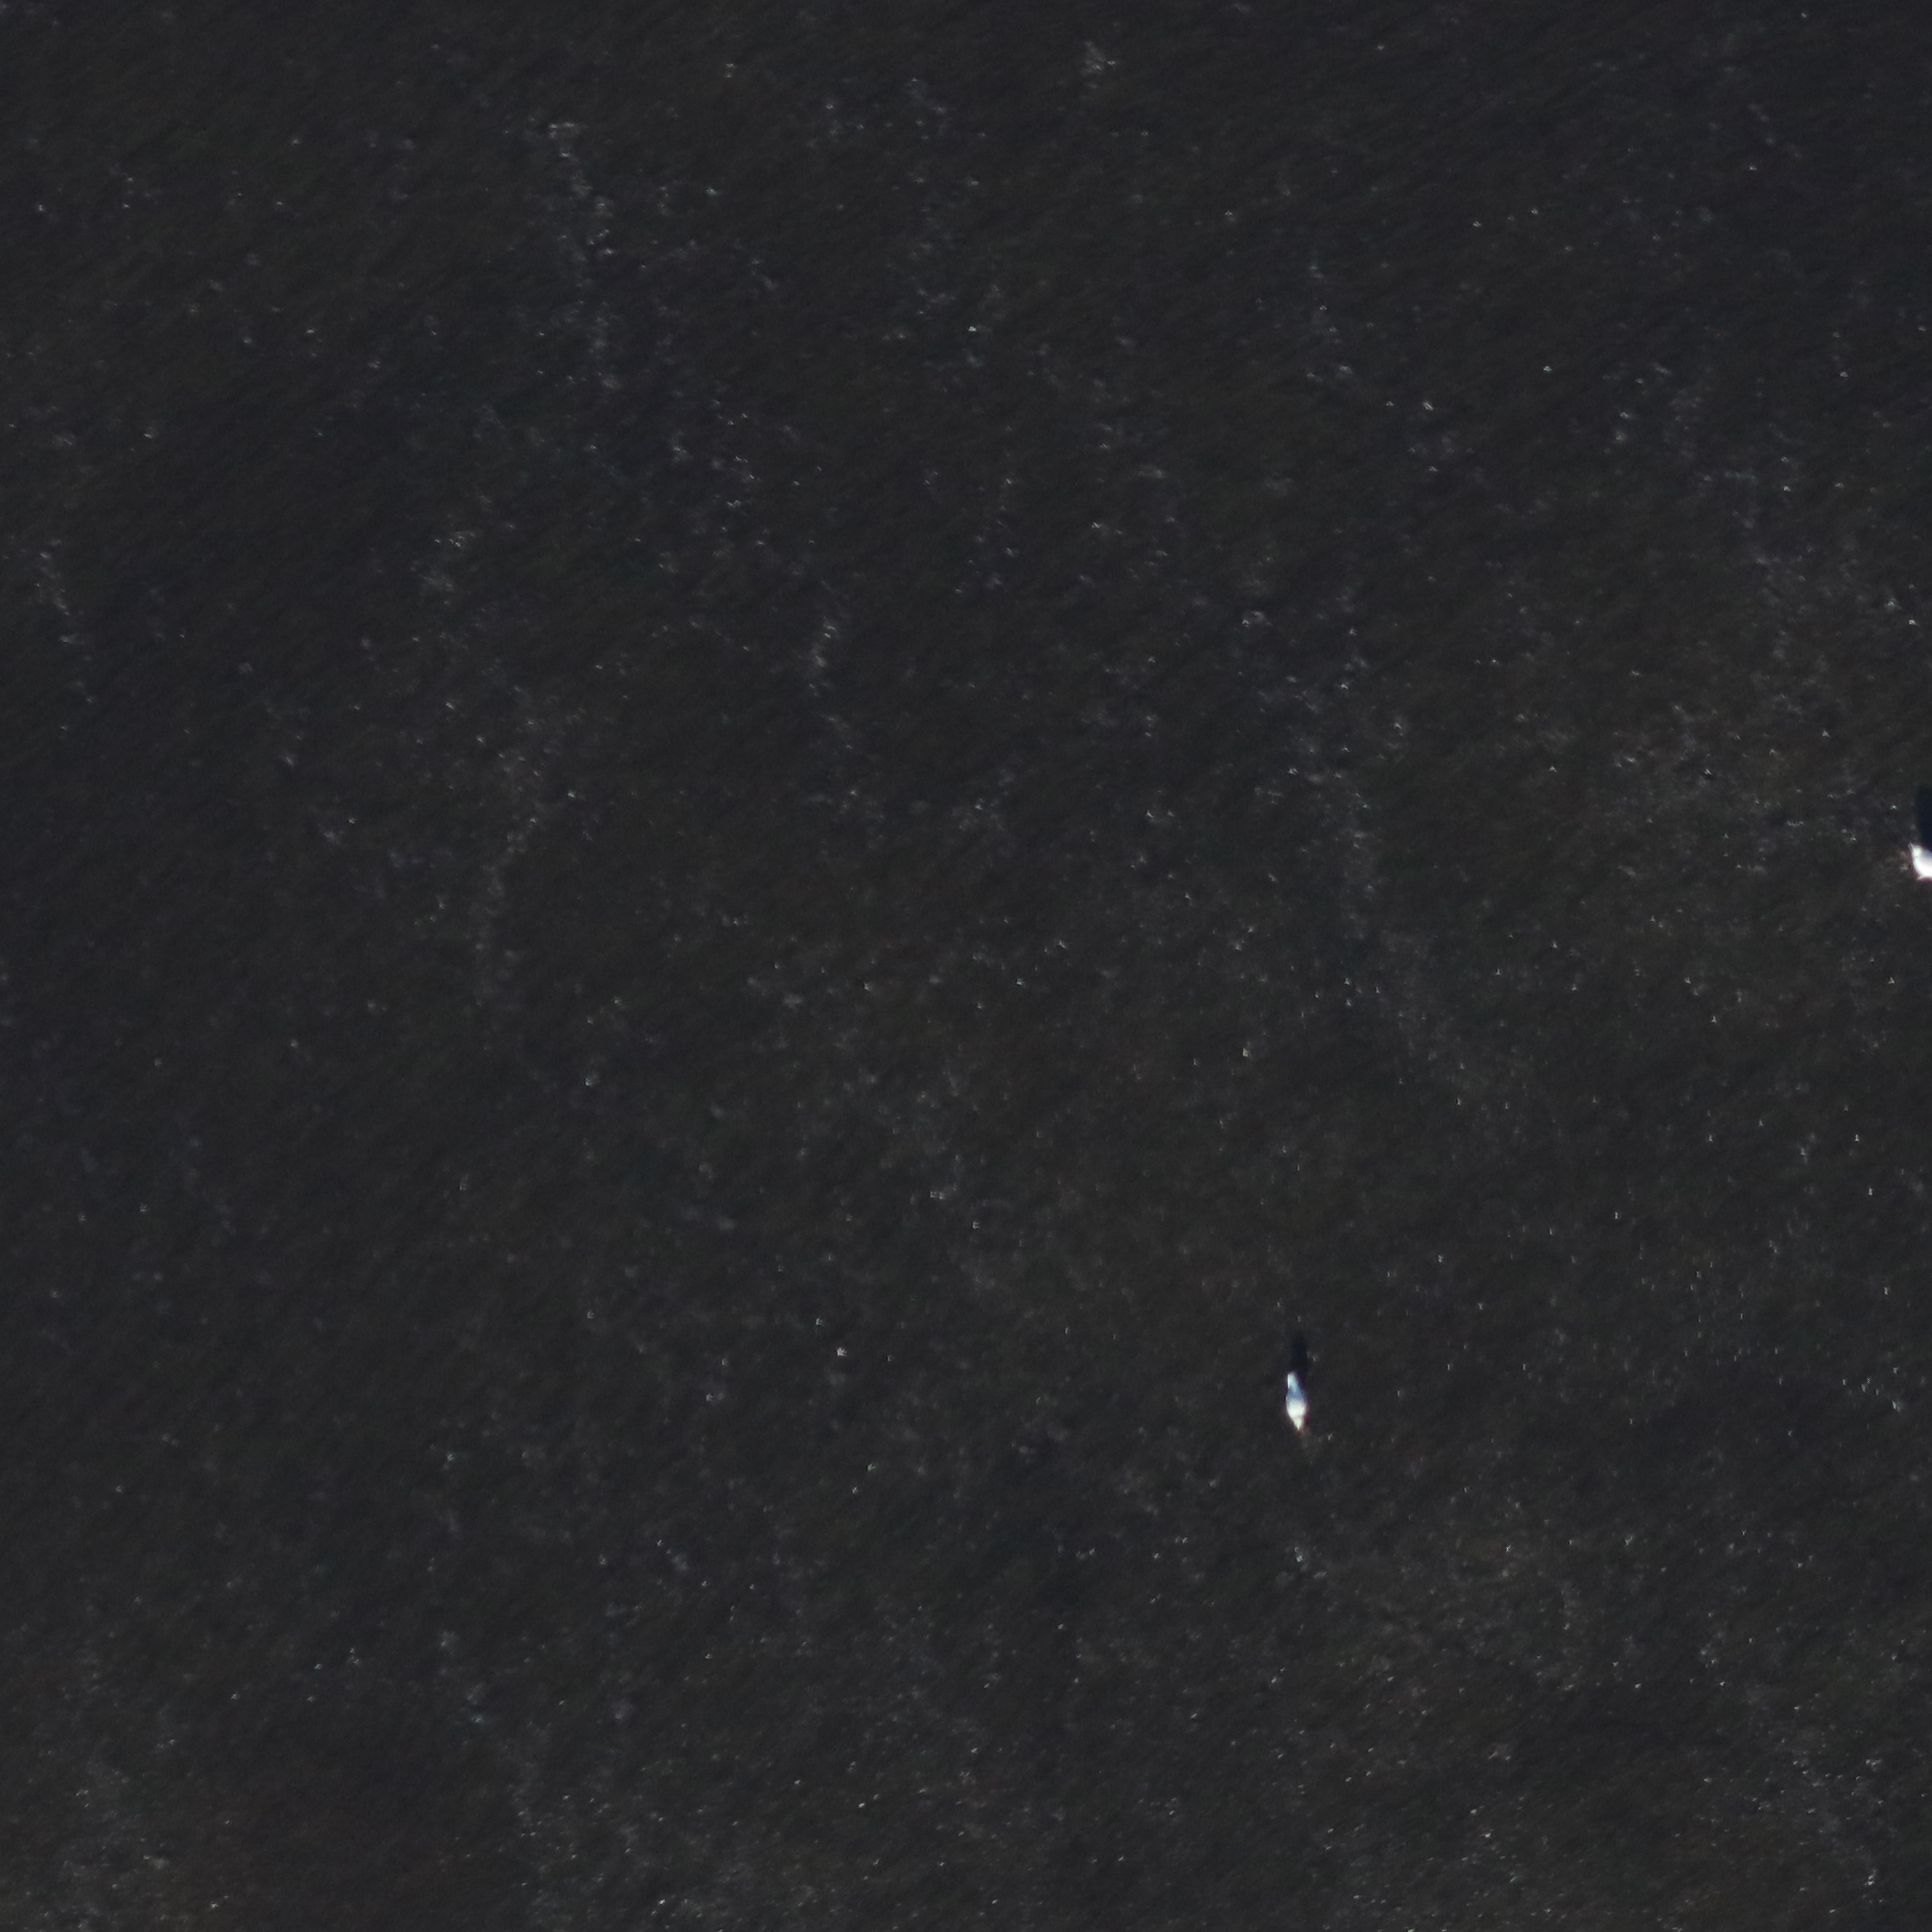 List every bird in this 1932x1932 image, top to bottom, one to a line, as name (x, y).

gull (1929, 864)
gull (1295, 1396)